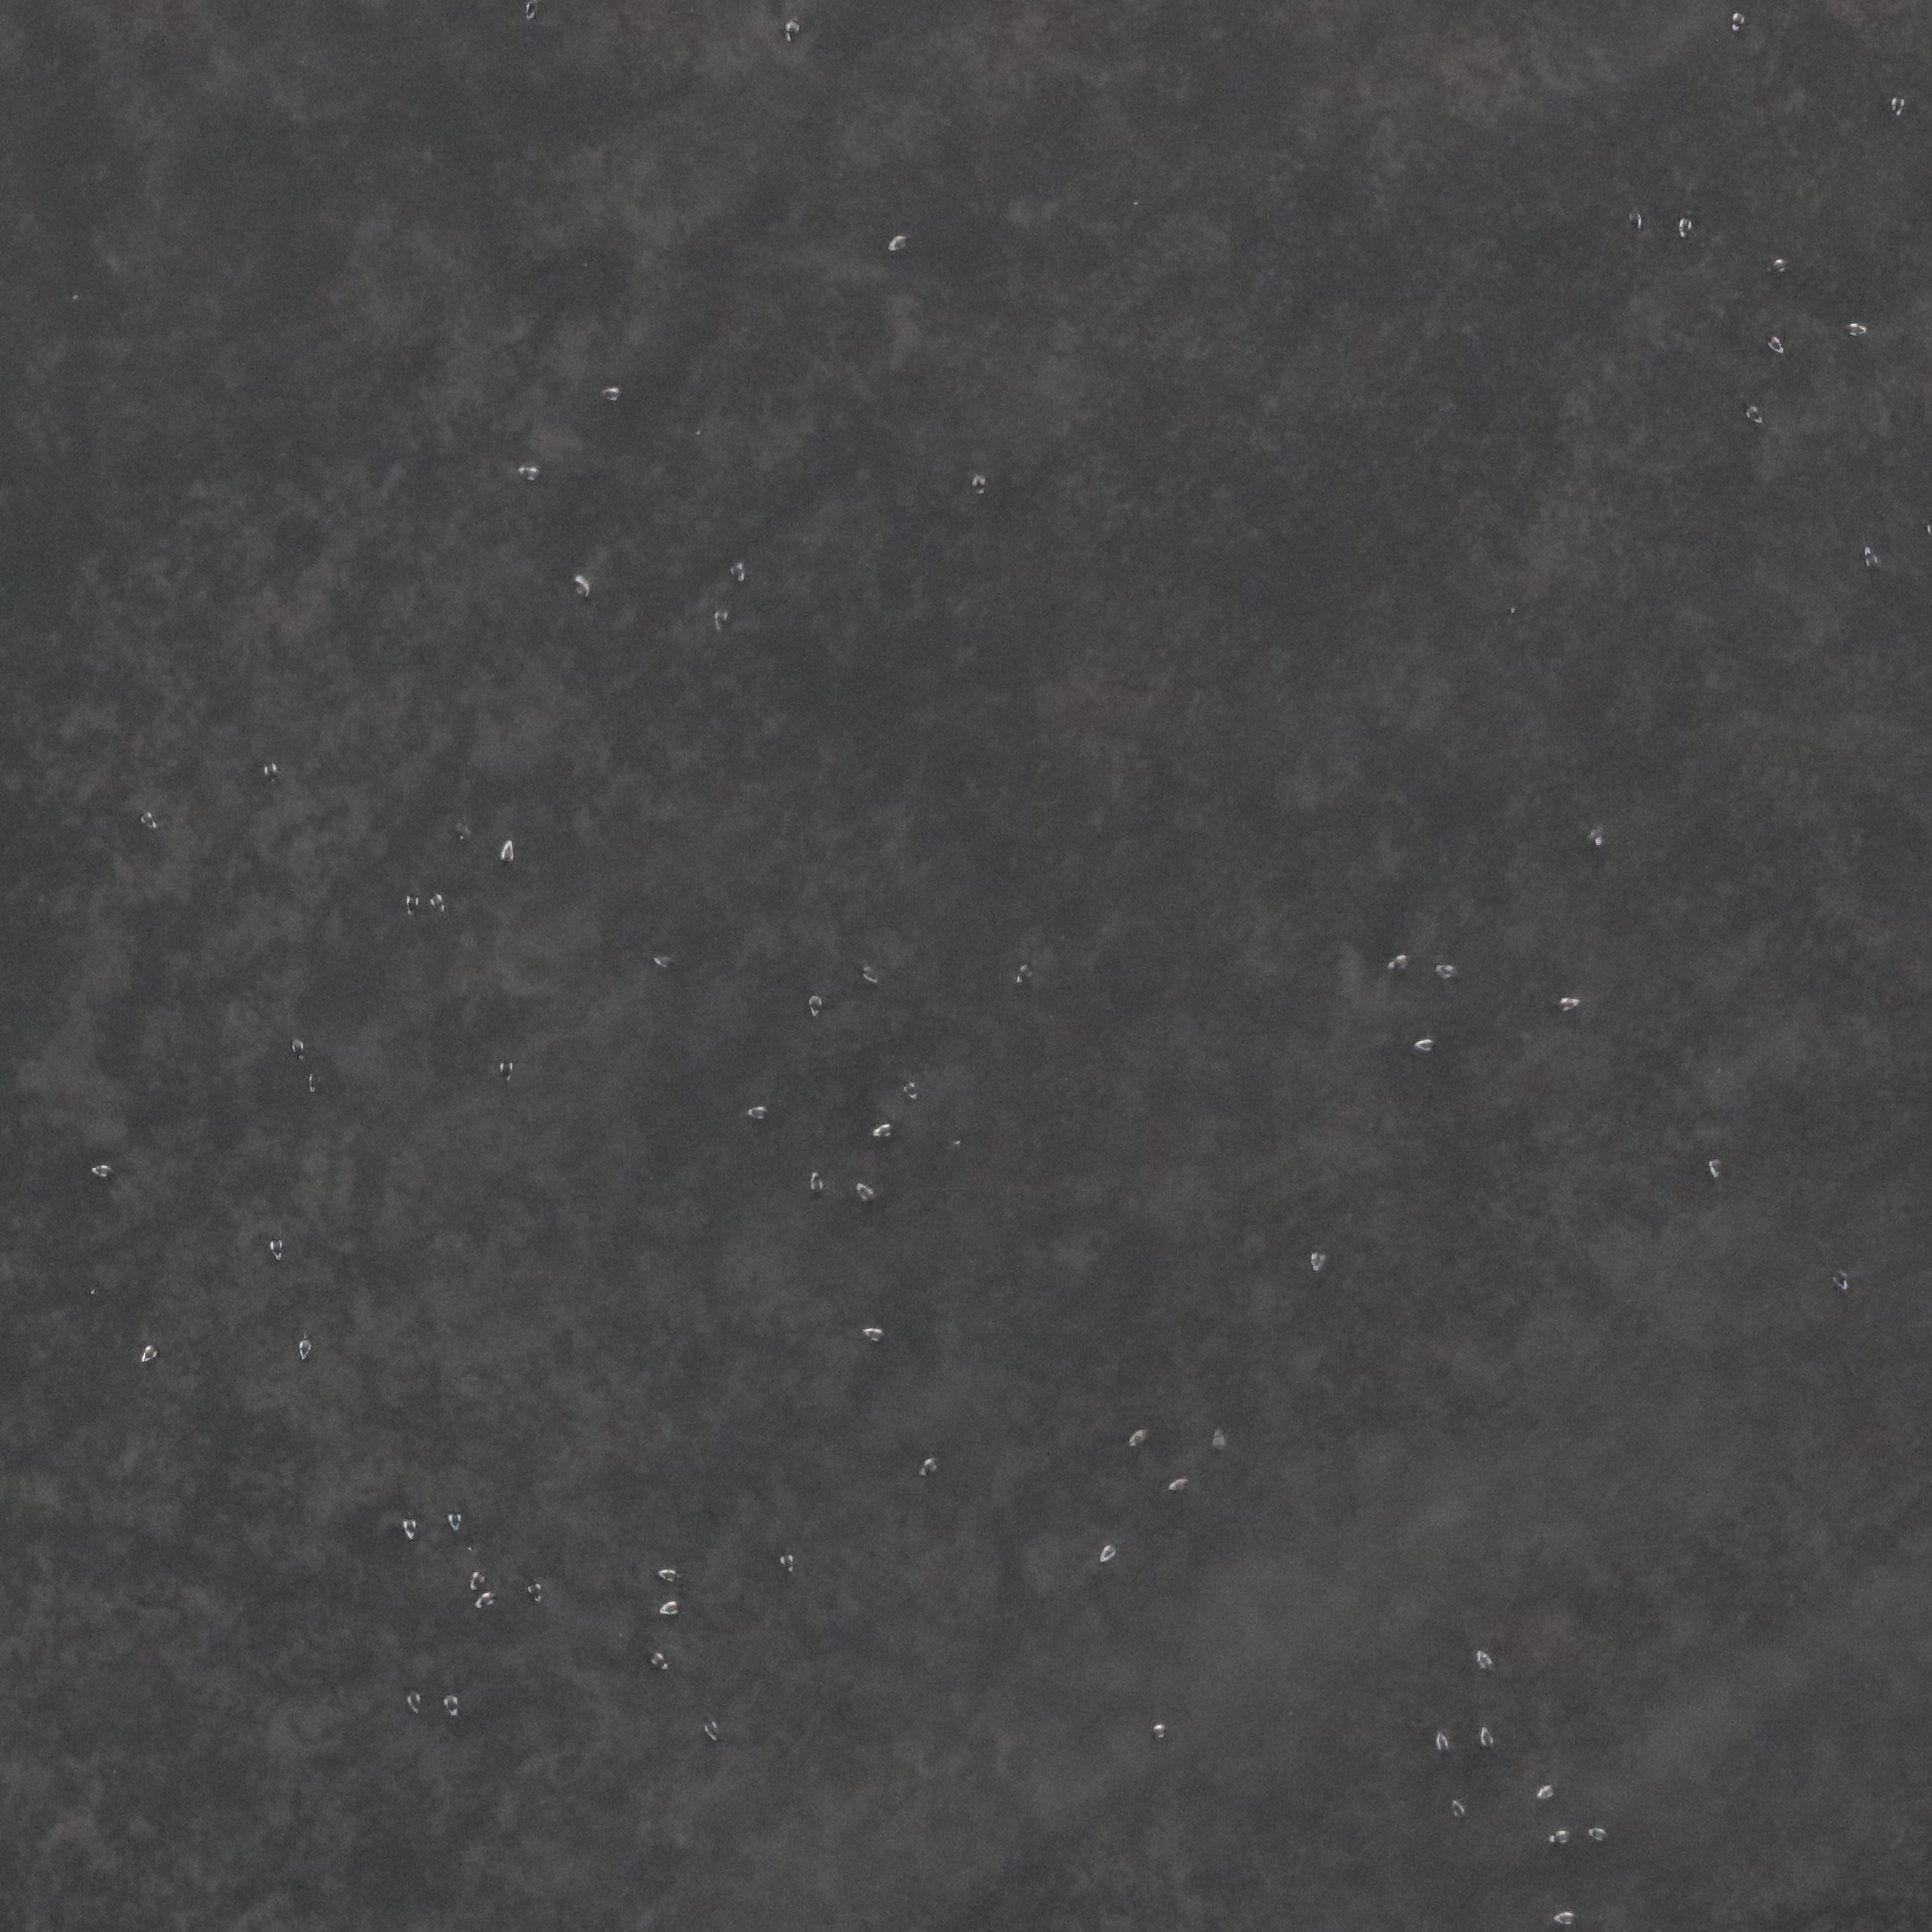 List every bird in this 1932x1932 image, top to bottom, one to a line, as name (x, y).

brant (1734, 13)
brant (527, 17)
brant (800, 32)
brant (1893, 103)
brant (1680, 220)
brant (1627, 222)
brant (904, 248)
brant (1770, 265)
brant (1851, 329)
brant (1764, 347)
brant (613, 393)
brant (1754, 410)
brant (529, 472)
brant (984, 480)
brant (1931, 538)
brant (1860, 558)
brant (737, 566)
brant (593, 589)
brant (728, 619)
brant (276, 774)
brant (148, 820)
brant (456, 830)
brant (1593, 833)
brant (505, 851)
brant (433, 905)
brant (405, 907)
brant (663, 954)
brant (1386, 964)
brant (1024, 967)
brant (1449, 971)
brant (871, 973)
brant (819, 998)
brant (1565, 1010)
brant (1426, 1045)
brant (309, 1053)
brant (498, 1071)
brant (910, 1089)
brant (315, 1101)
brant (751, 1110)
brant (888, 1130)
brant (1717, 1167)
brant (104, 1168)
brant (825, 1185)
brant (873, 1191)
brant (271, 1254)
brant (1326, 1260)
brant (1843, 1285)
brant (874, 1332)
brant (156, 1345)
brant (304, 1345)
brant (1143, 1433)
brant (1230, 1438)
brant (932, 1457)
brant (1175, 1493)
brant (461, 1521)
brant (413, 1526)
brant (1111, 1551)
brant (785, 1557)
brant (670, 1570)
brant (476, 1576)
brant (547, 1582)
brant (475, 1605)
brant (673, 1615)
brant (1493, 1663)
brant (667, 1666)
brant (410, 1698)
brant (449, 1705)
brant (709, 1730)
brant (1157, 1731)
brant (1485, 1737)
brant (1441, 1746)
brant (1551, 1795)
brant (1455, 1809)
brant (1600, 1833)
brant (1557, 1838)
brant (1564, 1914)